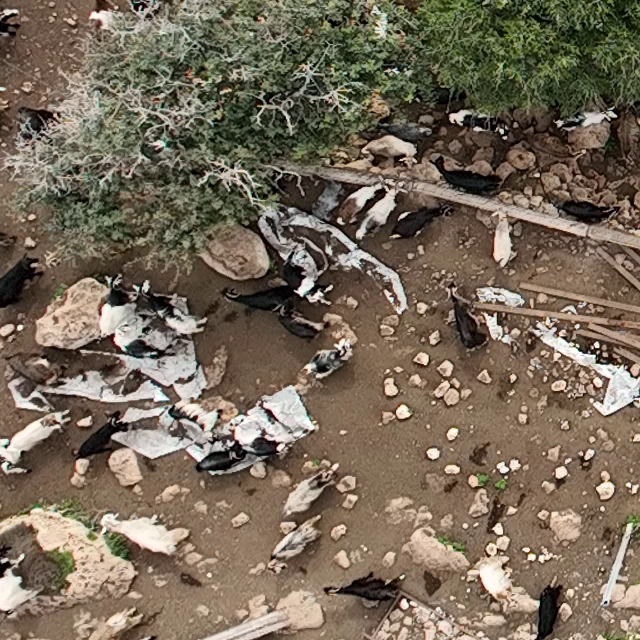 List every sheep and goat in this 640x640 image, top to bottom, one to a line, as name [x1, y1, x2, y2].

goat [90, 0, 120, 32]
goat [131, 0, 160, 14]
goat [2, 8, 21, 44]
goat [12, 104, 64, 137]
goat [446, 105, 510, 141]
goat [552, 106, 615, 130]
goat [357, 124, 430, 140]
goat [361, 135, 417, 168]
goat [430, 154, 503, 194]
goat [335, 178, 393, 221]
goat [356, 181, 405, 242]
goat [558, 198, 620, 222]
goat [392, 207, 455, 240]
goat [490, 210, 517, 268]
goat [2, 252, 42, 307]
goat [280, 255, 334, 301]
goat [97, 272, 127, 338]
goat [133, 280, 208, 334]
goat [445, 280, 490, 350]
goat [219, 286, 299, 311]
goat [270, 295, 330, 337]
goat [114, 323, 171, 359]
goat [300, 338, 352, 381]
goat [165, 398, 221, 432]
goat [6, 410, 68, 472]
goat [75, 410, 129, 459]
goat [233, 424, 286, 452]
goat [196, 442, 244, 471]
goat [283, 461, 340, 517]
goat [95, 514, 189, 557]
goat [267, 518, 320, 574]
goat [2, 548, 39, 611]
goat [477, 558, 515, 610]
goat [322, 573, 402, 600]
goat [536, 582, 560, 637]